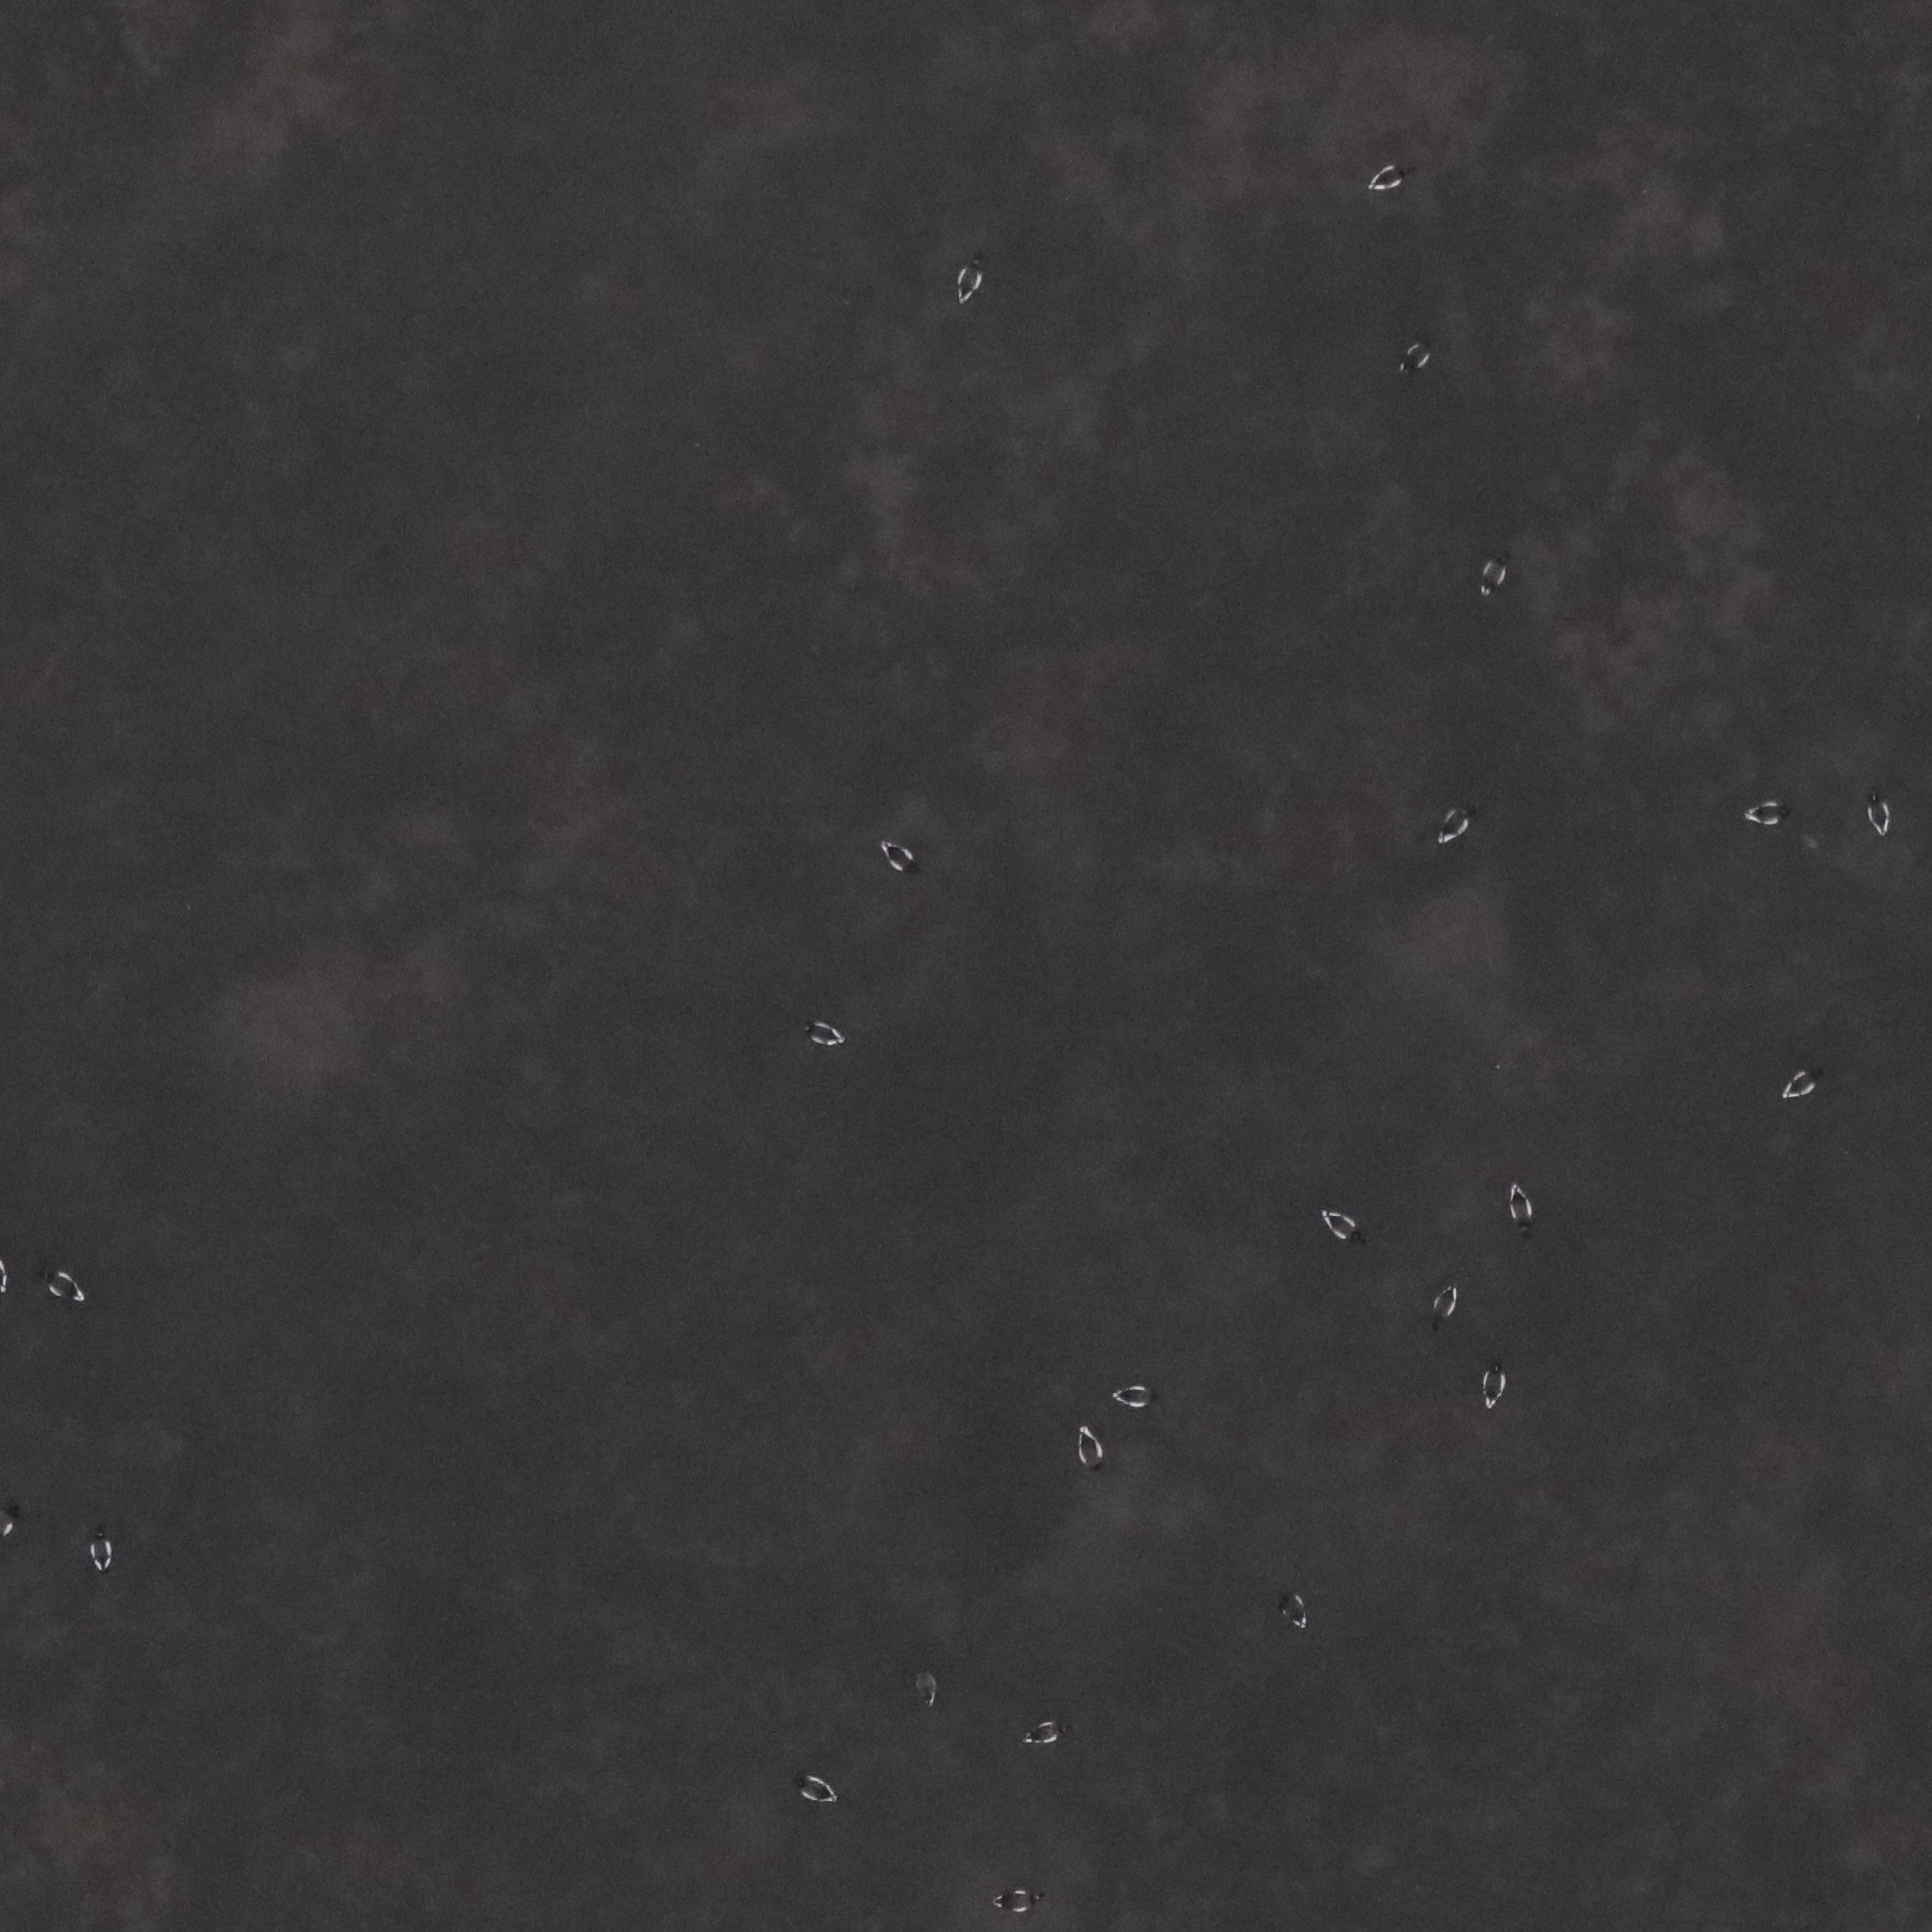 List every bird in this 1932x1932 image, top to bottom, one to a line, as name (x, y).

brant (1389, 180)
brant (971, 280)
brant (1417, 357)
brant (1495, 576)
brant (1879, 814)
brant (1768, 815)
brant (1454, 826)
brant (900, 857)
brant (823, 1033)
brant (1801, 1084)
brant (1520, 1207)
brant (1342, 1226)
brant (64, 1286)
brant (1444, 1305)
brant (1494, 1384)
brant (1135, 1396)
brant (1091, 1450)
brant (0, 1526)
brant (101, 1552)
brant (1294, 1610)
brant (926, 1685)
brant (1045, 1734)
brant (816, 1790)
brant (1018, 1901)